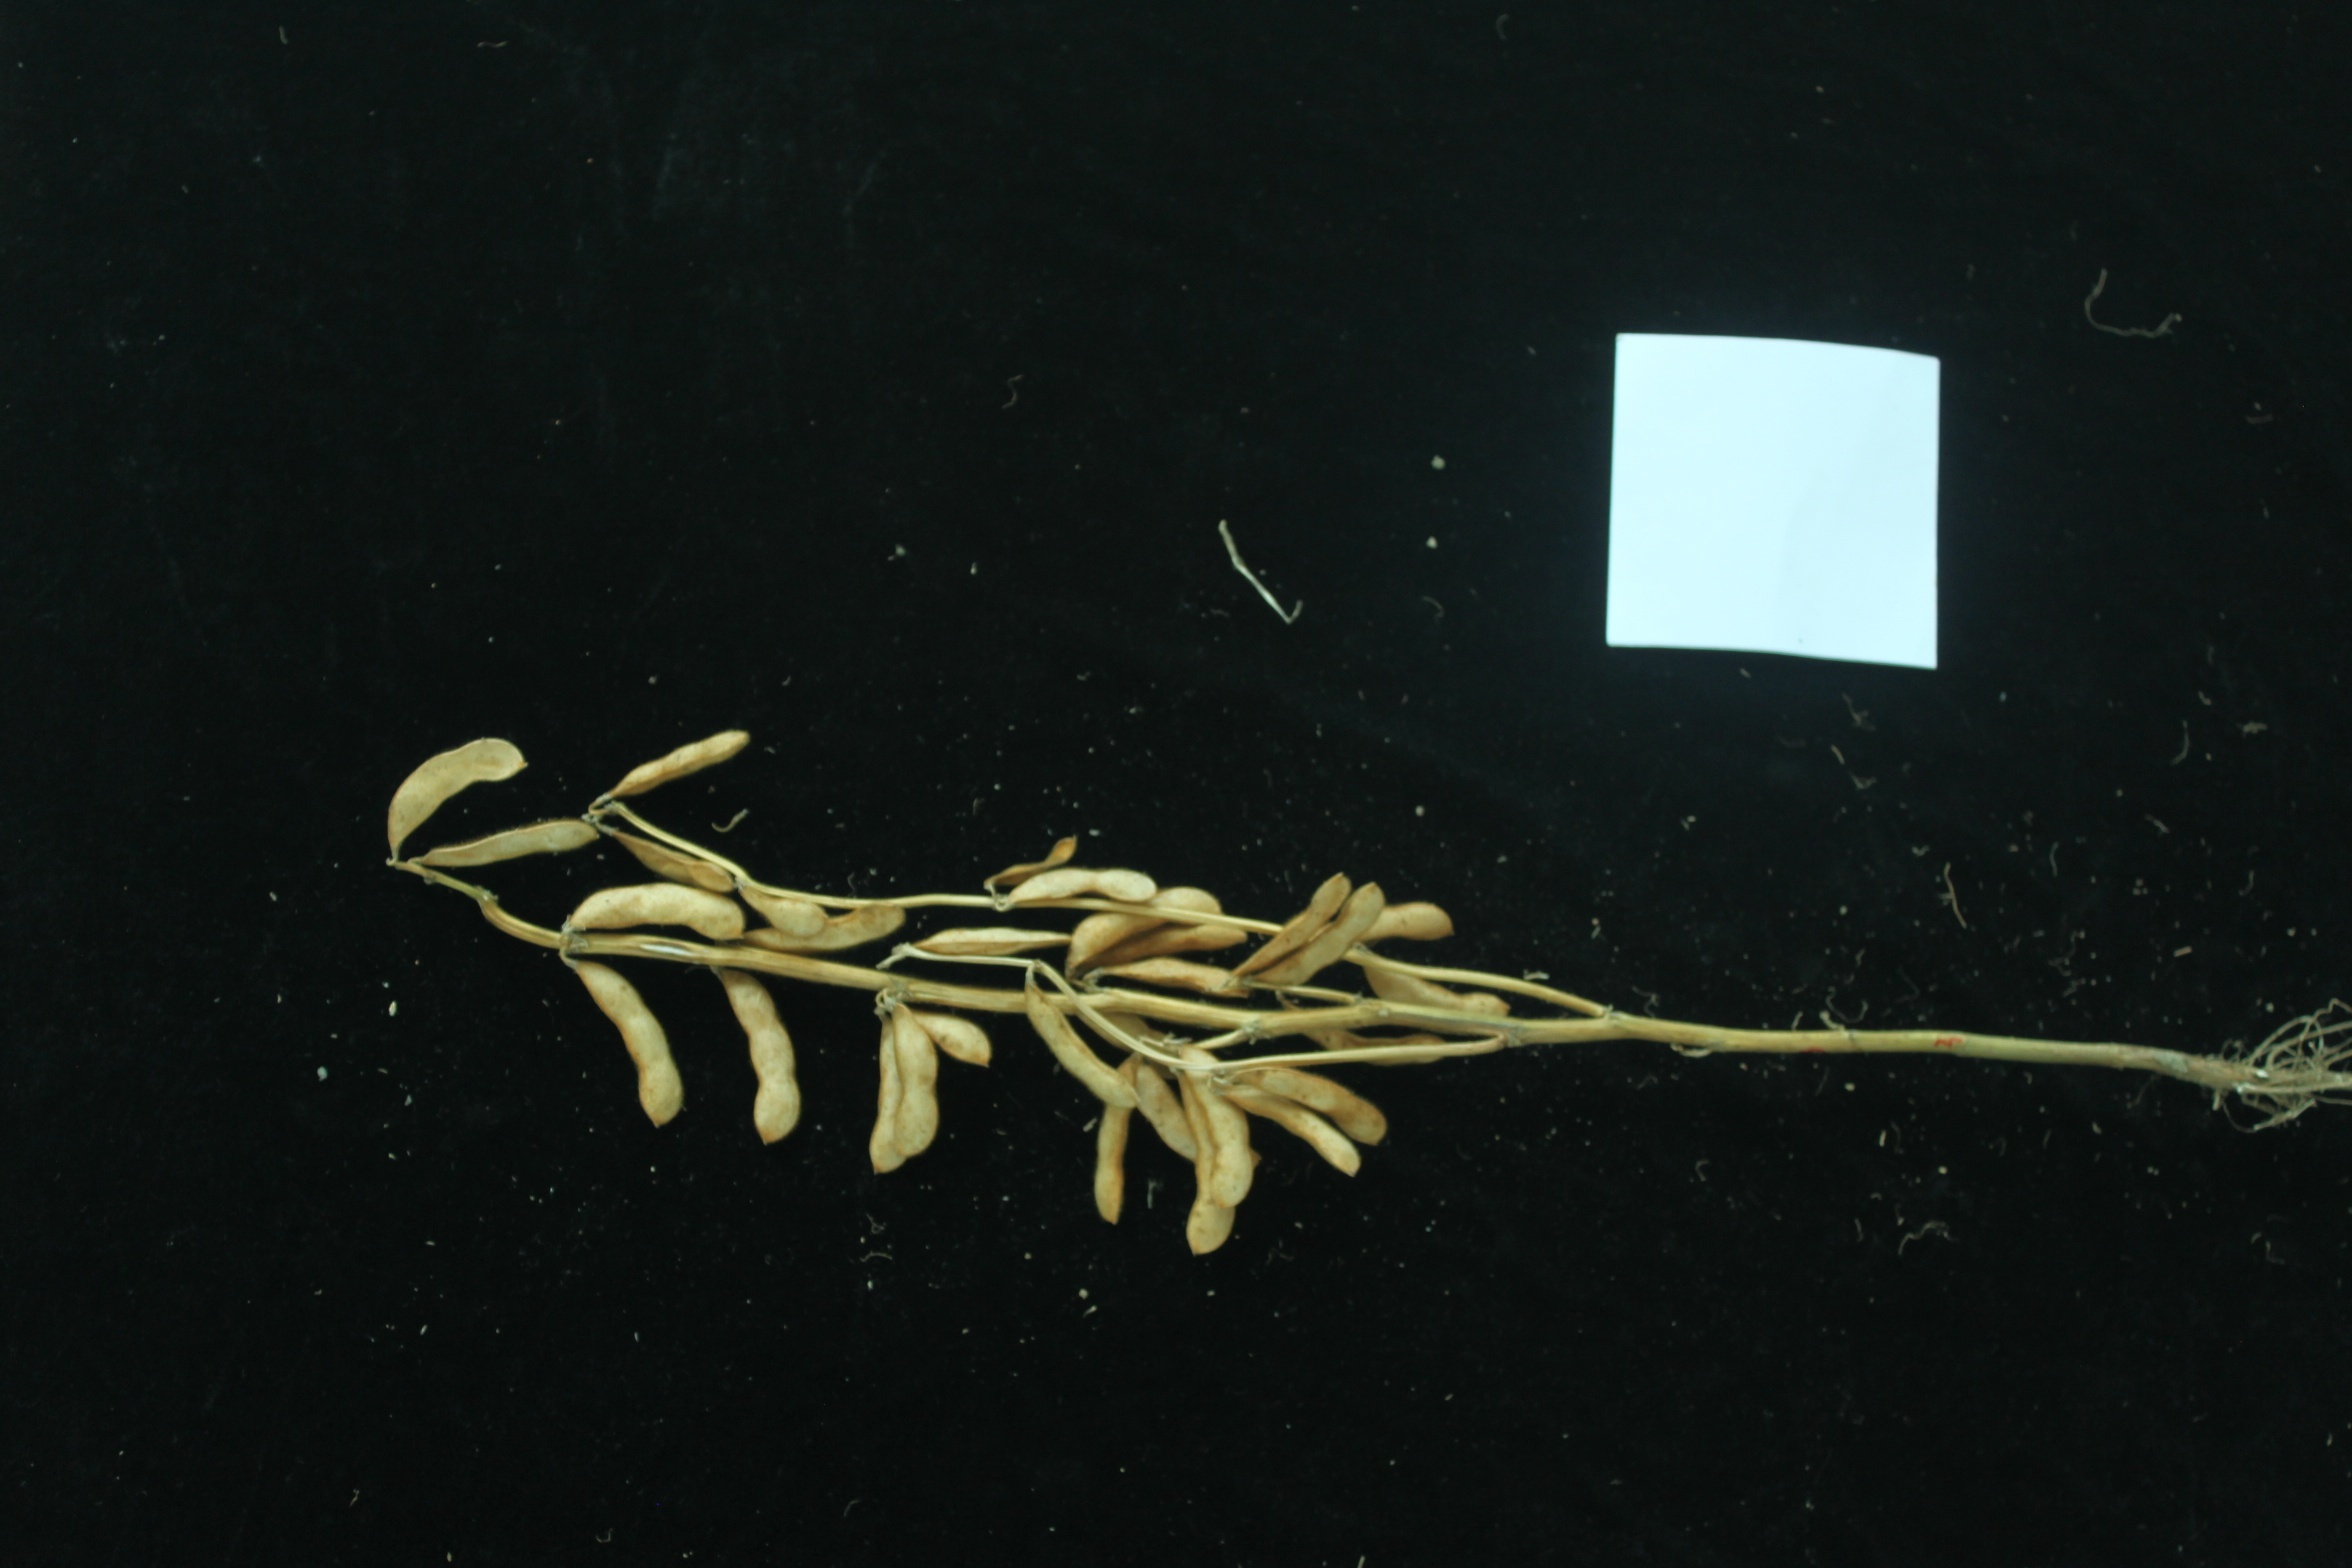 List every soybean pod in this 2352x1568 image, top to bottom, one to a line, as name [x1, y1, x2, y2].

soybean pod [591, 729, 750, 807]
soybean pod [388, 737, 525, 860]
soybean pod [414, 820, 599, 866]
soybean pod [593, 823, 733, 891]
soybean pod [984, 835, 1076, 891]
soybean pod [1005, 867, 1157, 910]
soybean pod [1229, 872, 1352, 976]
soybean pod [735, 875, 825, 937]
soybean pod [1245, 880, 1385, 986]
soybean pod [565, 882, 744, 939]
soybean pod [1064, 886, 1221, 978]
soybean pod [1358, 901, 1454, 940]
soybean pod [738, 902, 905, 954]
soybean pod [1072, 922, 1247, 980]
soybean pod [901, 926, 1075, 956]
soybean pod [1358, 942, 1509, 1033]
soybean pod [1085, 956, 1248, 997]
soybean pod [566, 959, 682, 1125]
soybean pod [1024, 966, 1141, 1108]
soybean pod [711, 967, 799, 1144]
soybean pod [1277, 993, 1450, 1064]
soybean pod [890, 1001, 938, 1156]
soybean pod [906, 1007, 990, 1066]
soybean pod [868, 1013, 907, 1175]
soybean pod [1177, 1043, 1253, 1208]
soybean pod [1093, 1051, 1142, 1224]
soybean pod [1135, 1059, 1196, 1161]
soybean pod [1168, 1066, 1235, 1256]
soybean pod [1228, 1066, 1386, 1144]
soybean pod [1210, 1082, 1361, 1176]